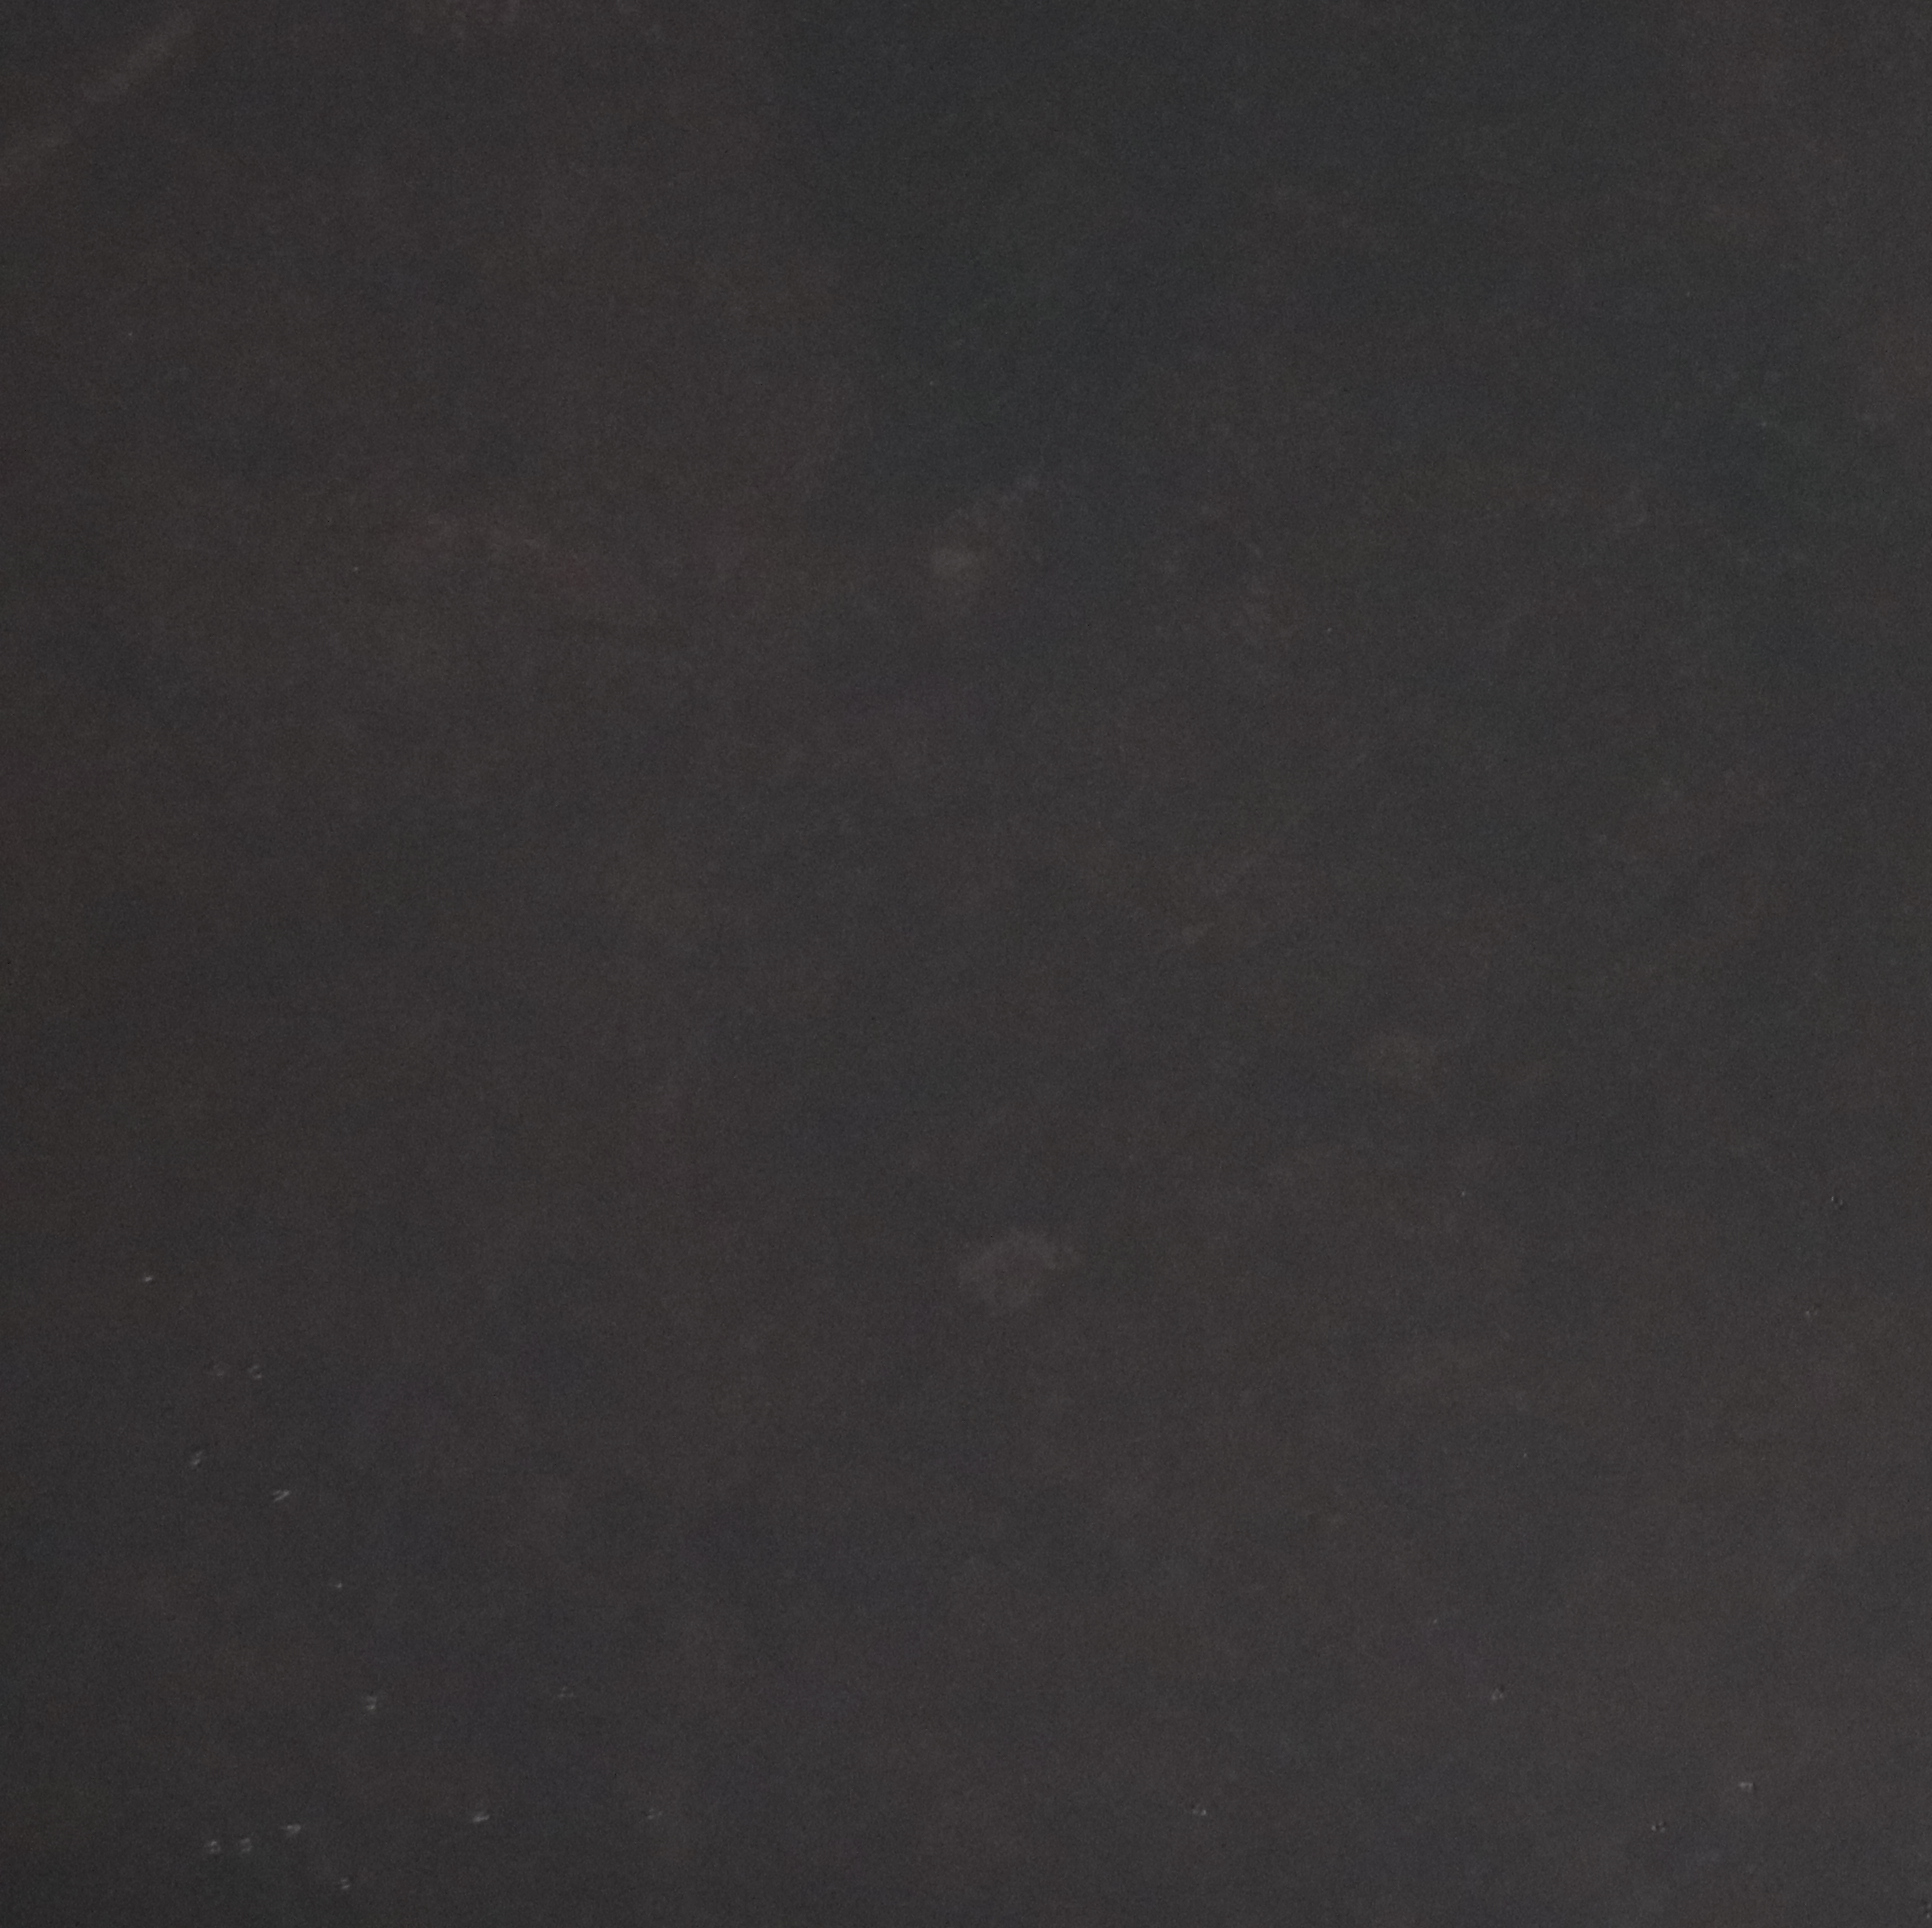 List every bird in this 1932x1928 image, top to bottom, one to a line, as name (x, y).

brant (1833, 1196)
brant (161, 1278)
brant (1815, 1313)
brant (217, 1370)
brant (264, 1379)
brant (201, 1455)
brant (288, 1498)
brant (333, 1584)
brant (566, 1685)
brant (1490, 1690)
brant (371, 1695)
brant (1746, 1778)
brant (1193, 1799)
brant (481, 1809)
brant (659, 1817)
brant (1665, 1821)
brant (292, 1831)
brant (239, 1838)
brant (203, 1846)
brant (352, 1874)
brant (1926, 1917)